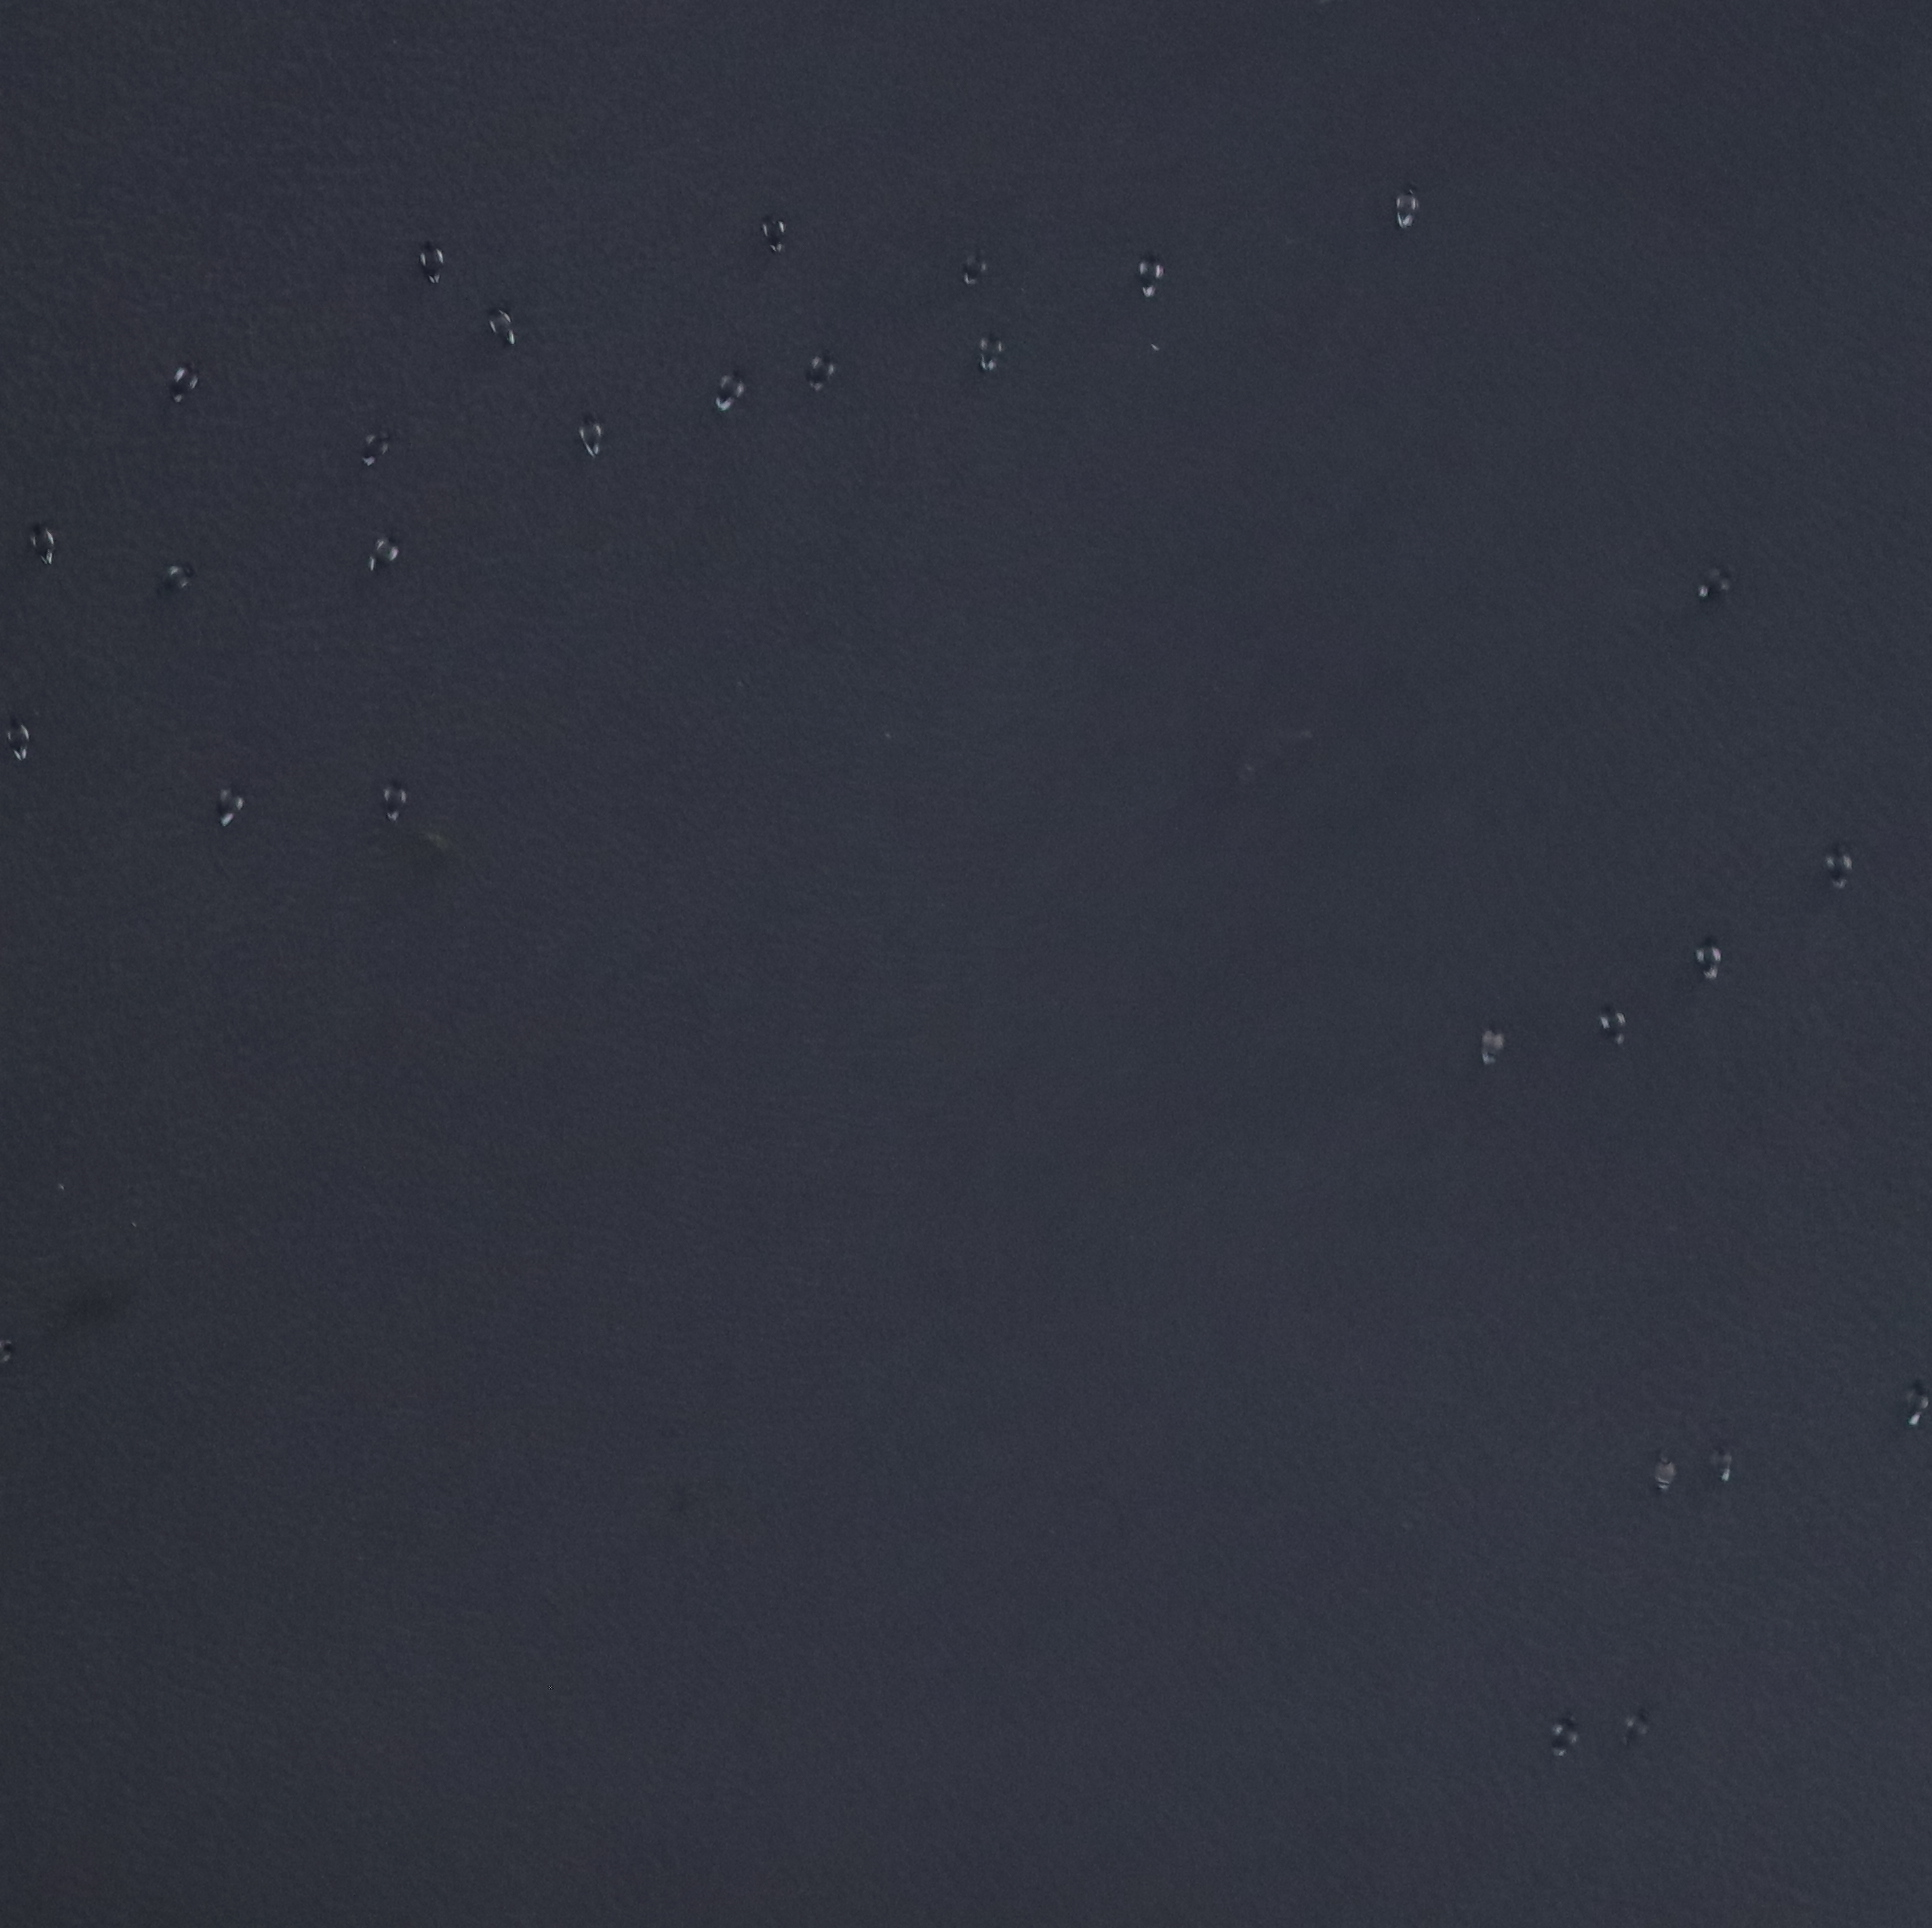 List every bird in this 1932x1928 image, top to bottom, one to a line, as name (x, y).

brant (1406, 205)
brant (772, 229)
brant (433, 261)
brant (971, 266)
brant (1150, 274)
brant (501, 322)
brant (987, 350)
brant (820, 368)
brant (183, 381)
brant (731, 390)
brant (589, 433)
brant (377, 445)
brant (41, 542)
brant (385, 550)
brant (179, 578)
brant (1715, 581)
brant (21, 739)
brant (394, 794)
brant (231, 800)
brant (1837, 869)
brant (1704, 956)
brant (1614, 1024)
brant (1492, 1043)
brant (1919, 1402)
brant (1719, 1462)
brant (1665, 1475)
brant (1634, 1728)
brant (1565, 1740)